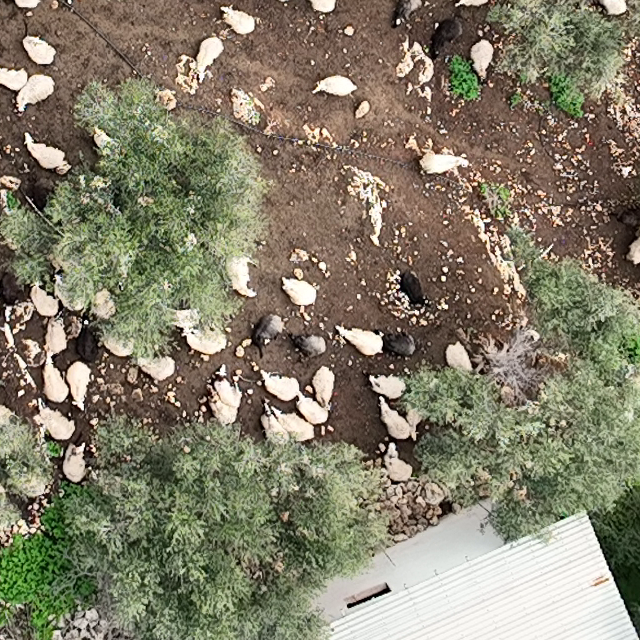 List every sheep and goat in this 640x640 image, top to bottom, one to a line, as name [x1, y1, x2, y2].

sheep [8, 0, 41, 9]
sheep [61, 0, 87, 4]
sheep [303, 0, 336, 13]
sheep [390, 0, 423, 27]
sheep [454, 0, 489, 7]
sheep [597, 0, 627, 17]
sheep [218, 5, 256, 35]
sheep [429, 19, 462, 60]
sheep [23, 35, 57, 65]
sheep [196, 36, 224, 83]
sheep [469, 39, 495, 81]
sheep [0, 57, 28, 91]
sheep [16, 75, 55, 113]
sheep [312, 75, 358, 96]
sheep [92, 129, 122, 154]
sheep [23, 130, 65, 169]
sheep [420, 153, 470, 175]
sheep [34, 178, 58, 209]
sheep [618, 207, 639, 226]
sheep [623, 227, 639, 265]
sheep [225, 249, 259, 299]
sheep [52, 252, 86, 278]
sheep [401, 269, 431, 308]
sheep [55, 275, 85, 311]
sheep [279, 276, 318, 305]
sheep [29, 280, 59, 317]
sheep [90, 290, 117, 318]
sheep [166, 308, 201, 329]
sheep [44, 311, 68, 355]
sheep [253, 314, 284, 347]
sheep [75, 316, 99, 361]
sheep [334, 325, 384, 356]
sheep [183, 327, 226, 355]
sheep [374, 328, 416, 356]
sheep [287, 331, 326, 357]
sheep [102, 332, 135, 357]
sheep [446, 339, 474, 372]
sheep [42, 351, 69, 404]
sheep [135, 355, 175, 381]
sheep [214, 362, 243, 407]
sheep [66, 363, 91, 410]
sheep [311, 366, 335, 410]
sheep [259, 369, 300, 402]
sheep [369, 373, 407, 399]
sheep [205, 379, 239, 425]
sheep [295, 391, 327, 424]
sheep [379, 395, 410, 440]
sheep [36, 397, 76, 441]
sheep [261, 403, 290, 445]
sheep [0, 405, 18, 426]
sheep [270, 406, 315, 442]
sheep [407, 408, 425, 442]
sheep [63, 440, 86, 484]
sheep [384, 443, 413, 482]
sheep [11, 470, 52, 496]
sheep [0, 482, 6, 506]